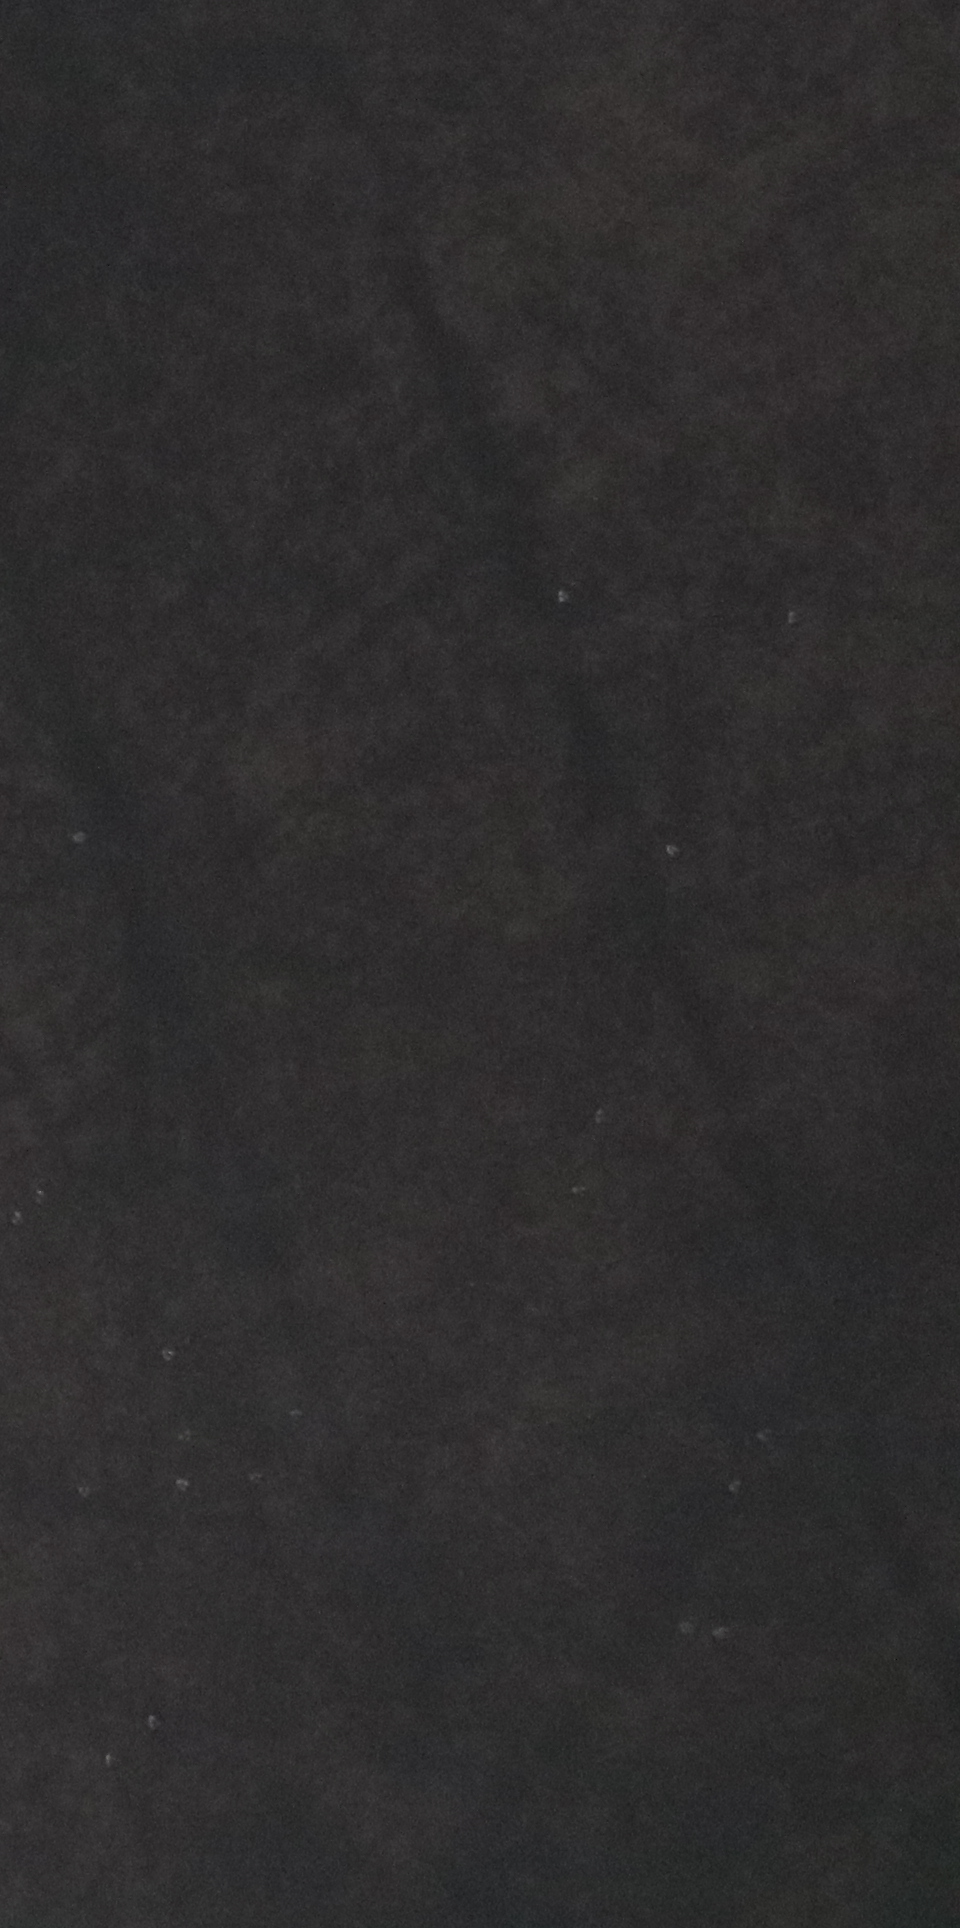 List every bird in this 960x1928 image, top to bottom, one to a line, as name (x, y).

brant (563, 598)
brant (87, 834)
brant (676, 854)
brant (598, 1122)
brant (586, 1190)
brant (40, 1196)
brant (16, 1227)
brant (167, 1347)
brant (297, 1413)
brant (186, 1433)
brant (766, 1434)
brant (265, 1474)
brant (732, 1482)
brant (182, 1488)
brant (84, 1489)
brant (688, 1625)
brant (721, 1632)
brant (156, 1727)
brant (113, 1757)